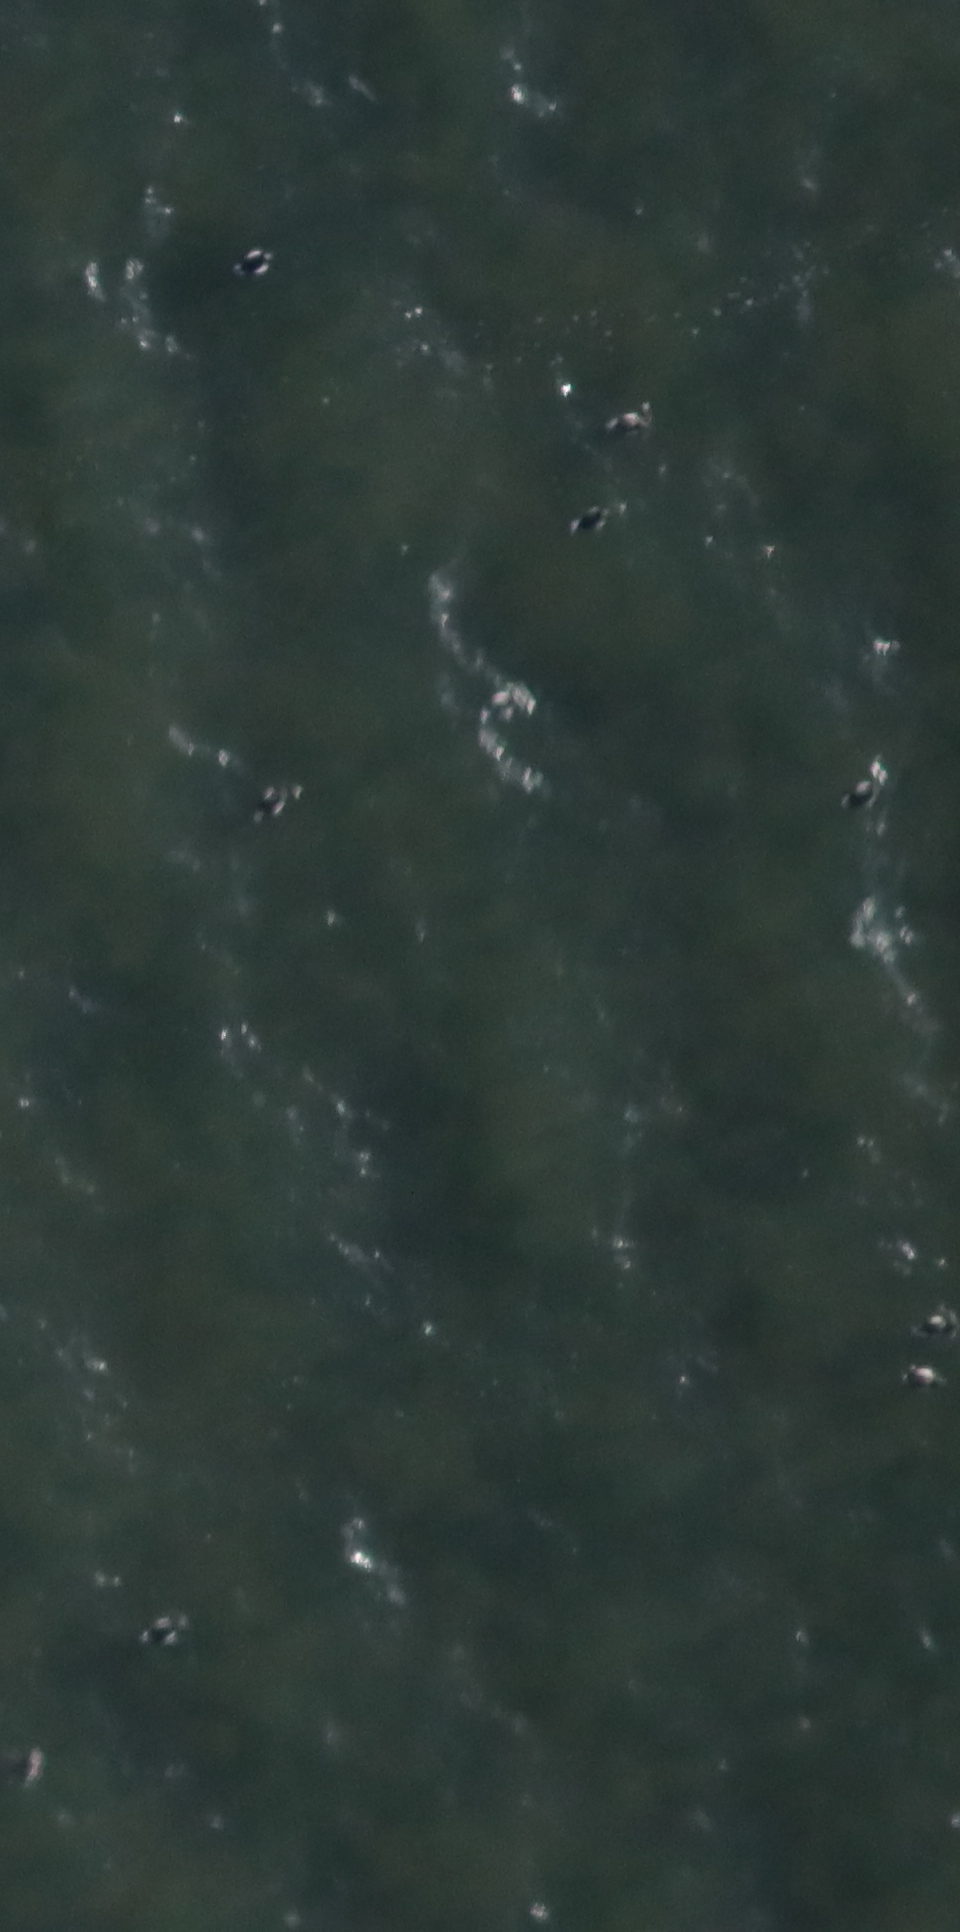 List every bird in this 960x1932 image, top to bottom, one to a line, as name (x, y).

brant (254, 263)
brant (629, 419)
brant (590, 514)
brant (503, 705)
brant (864, 795)
brant (272, 801)
brant (935, 1323)
brant (923, 1378)
brant (163, 1633)
brant (31, 1764)